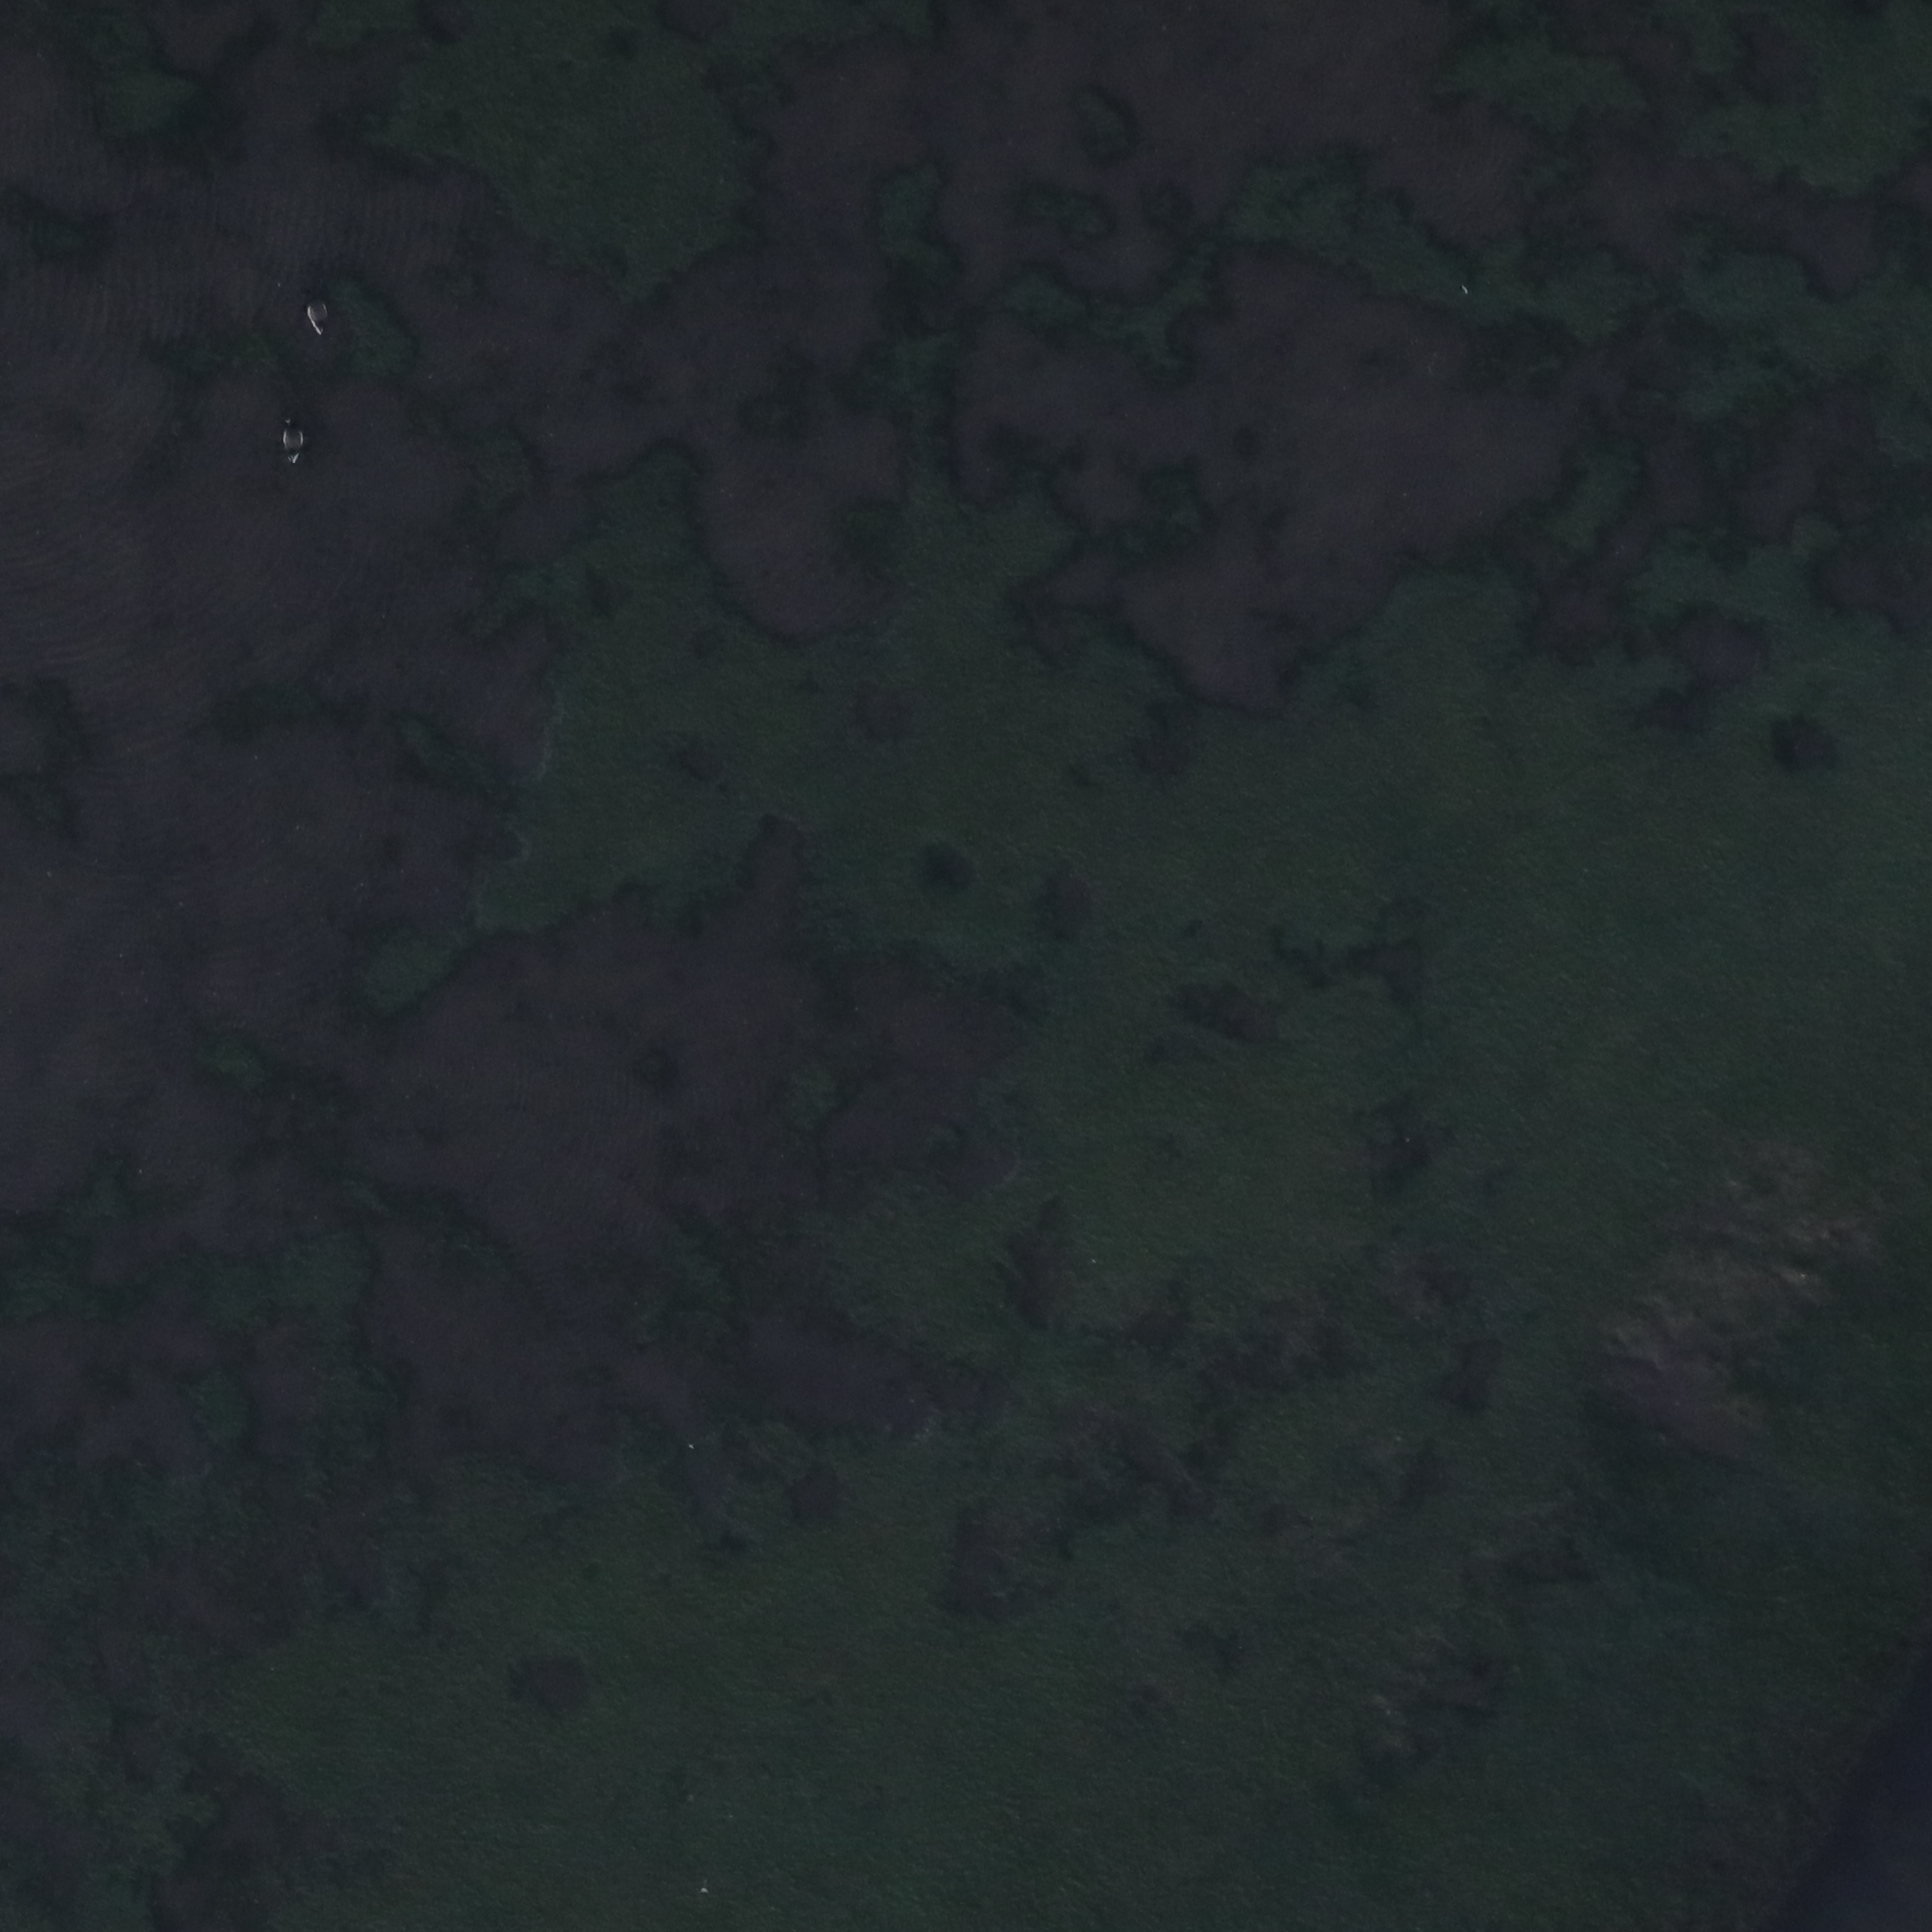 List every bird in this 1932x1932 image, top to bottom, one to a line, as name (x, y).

brant (320, 315)
brant (294, 442)